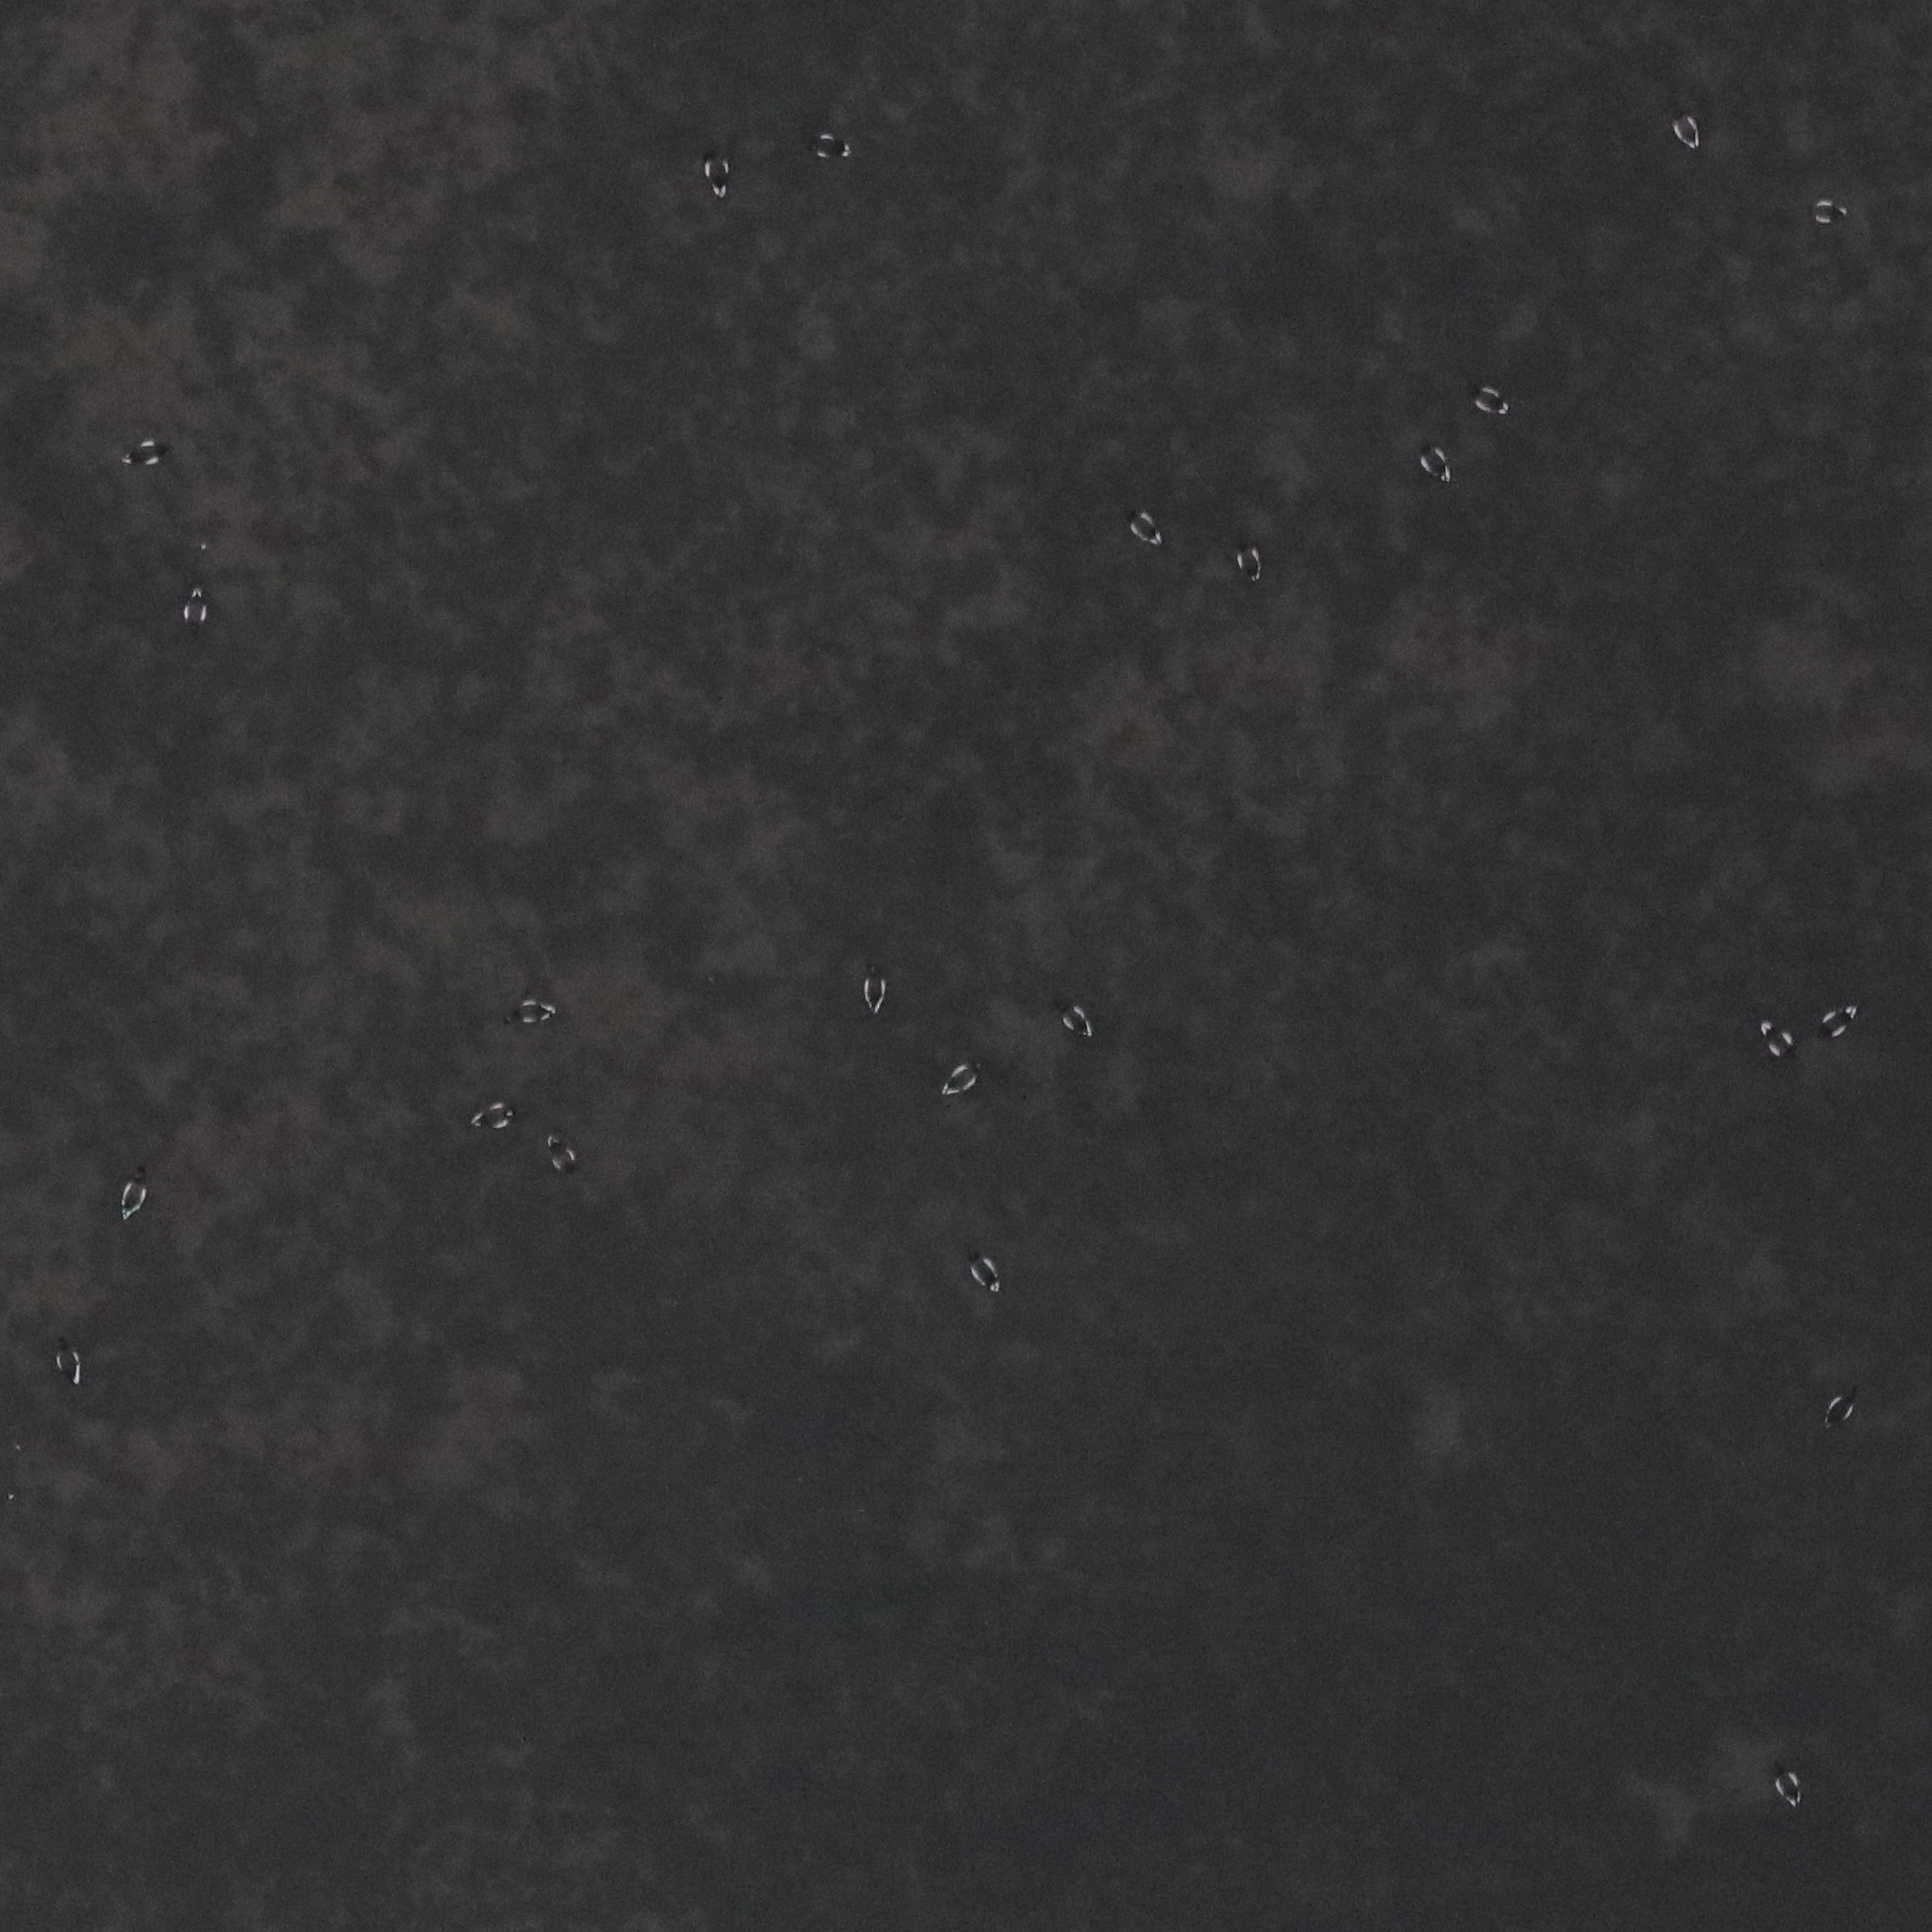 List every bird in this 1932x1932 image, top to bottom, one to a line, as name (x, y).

brant (1686, 129)
brant (827, 145)
brant (716, 171)
brant (1826, 212)
brant (1489, 399)
brant (145, 451)
brant (1435, 462)
brant (1144, 527)
brant (1249, 561)
brant (194, 608)
brant (875, 989)
brant (530, 1011)
brant (1076, 1019)
brant (1837, 1021)
brant (1777, 1039)
brant (960, 1078)
brant (493, 1116)
brant (561, 1156)
brant (132, 1195)
brant (984, 1273)
brant (70, 1360)
brant (1840, 1408)
brant (1787, 1786)